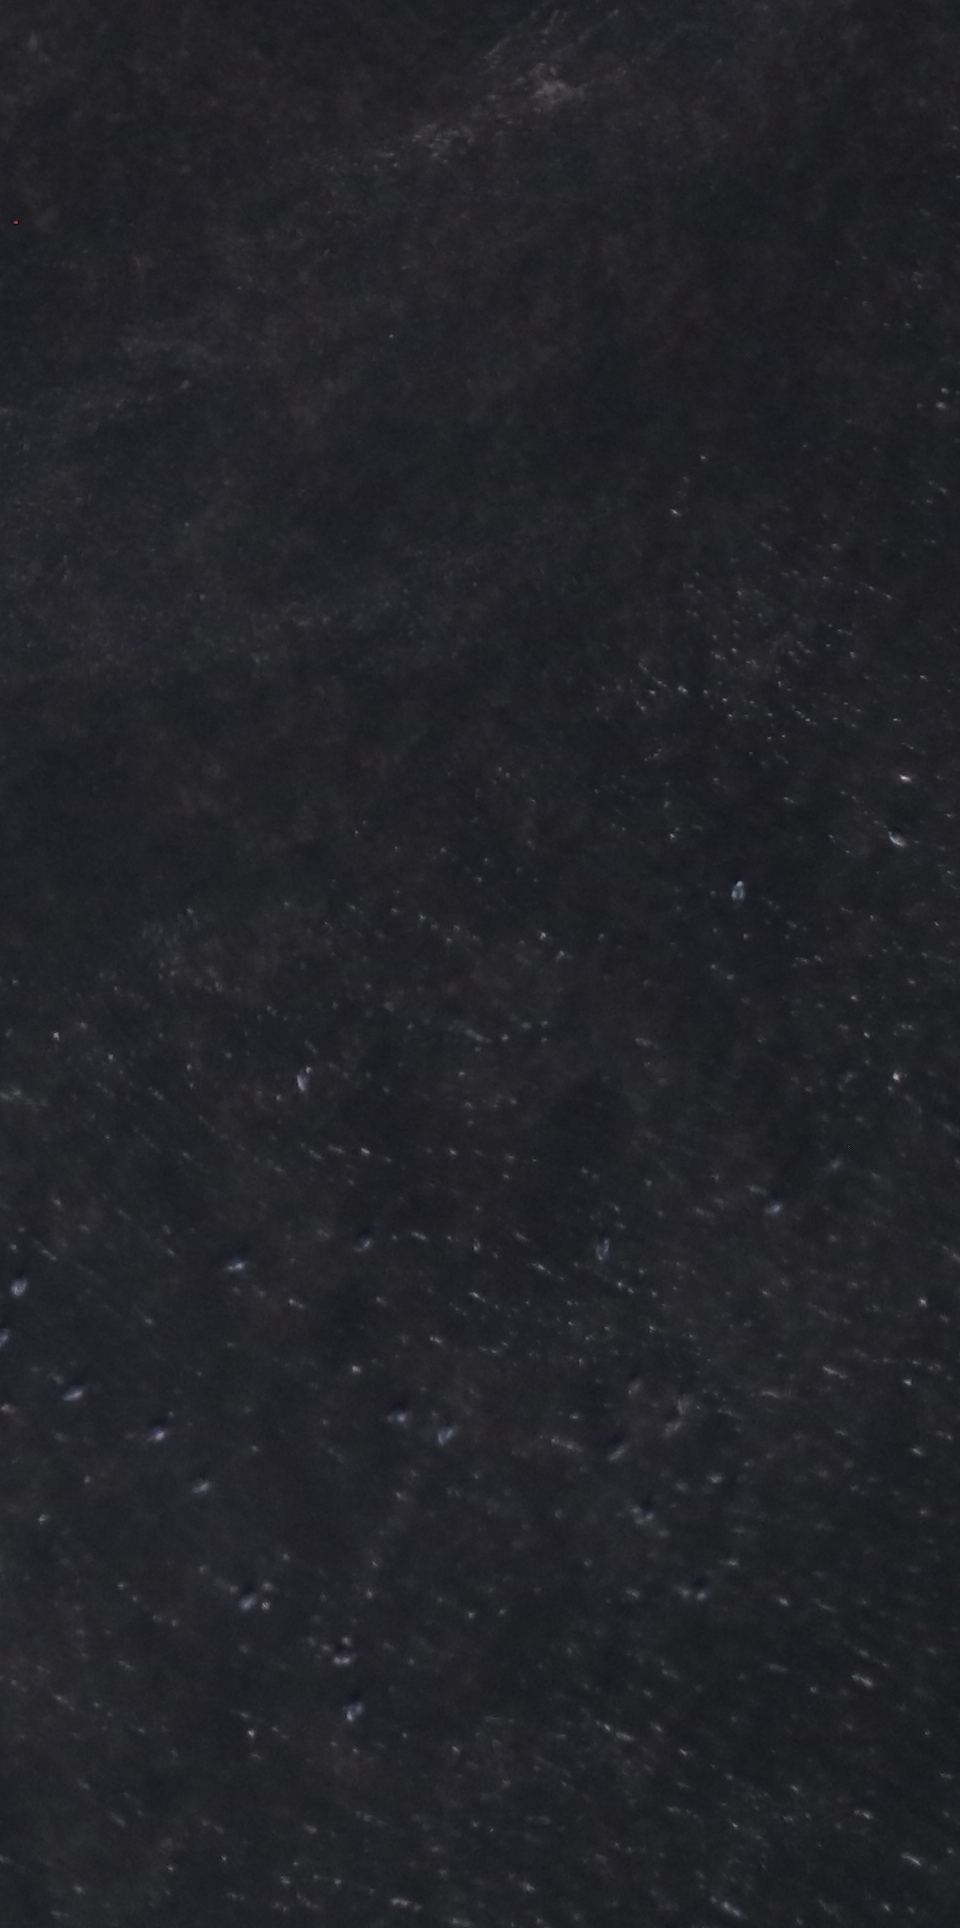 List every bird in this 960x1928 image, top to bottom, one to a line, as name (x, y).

brant (899, 837)
brant (738, 893)
brant (300, 1066)
brant (772, 1205)
brant (364, 1241)
brant (596, 1242)
brant (240, 1256)
brant (15, 1286)
brant (629, 1381)
brant (72, 1385)
brant (690, 1411)
brant (400, 1417)
brant (448, 1434)
brant (162, 1436)
brant (673, 1438)
brant (617, 1451)
brant (208, 1482)
brant (652, 1516)
brant (701, 1587)
brant (253, 1590)
brant (335, 1645)
brant (352, 1710)